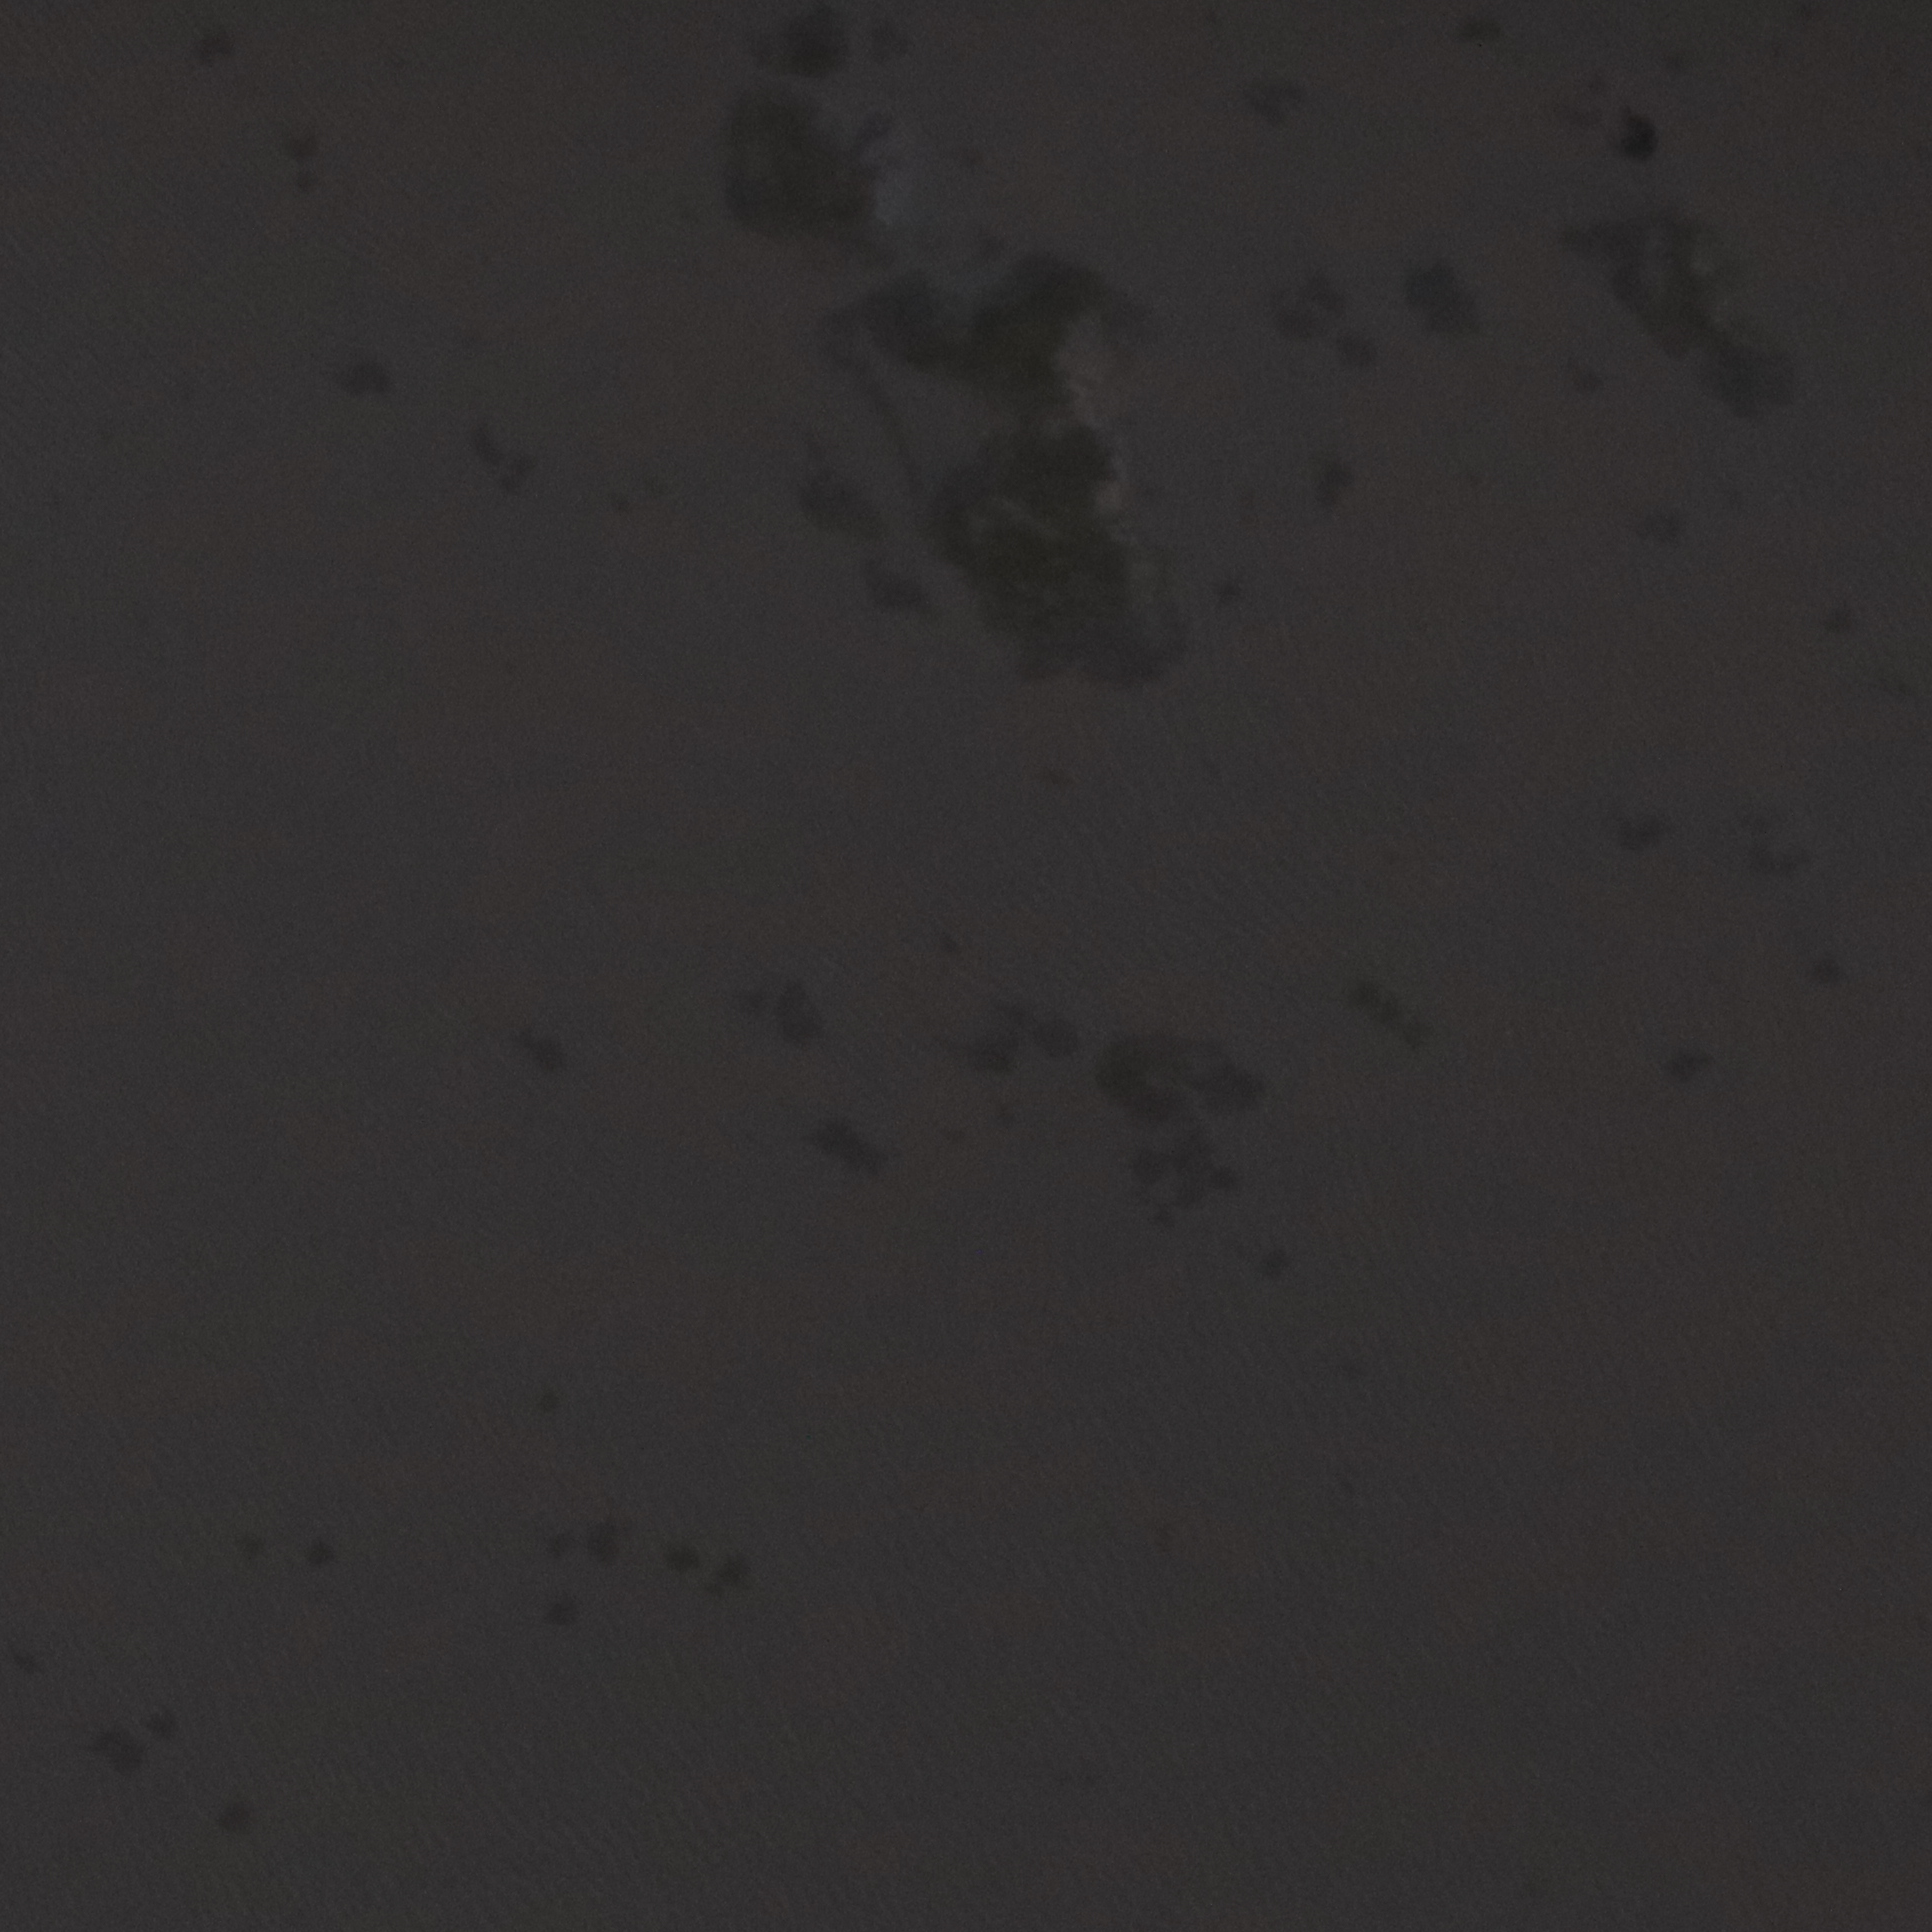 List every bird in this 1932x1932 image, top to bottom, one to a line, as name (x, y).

None